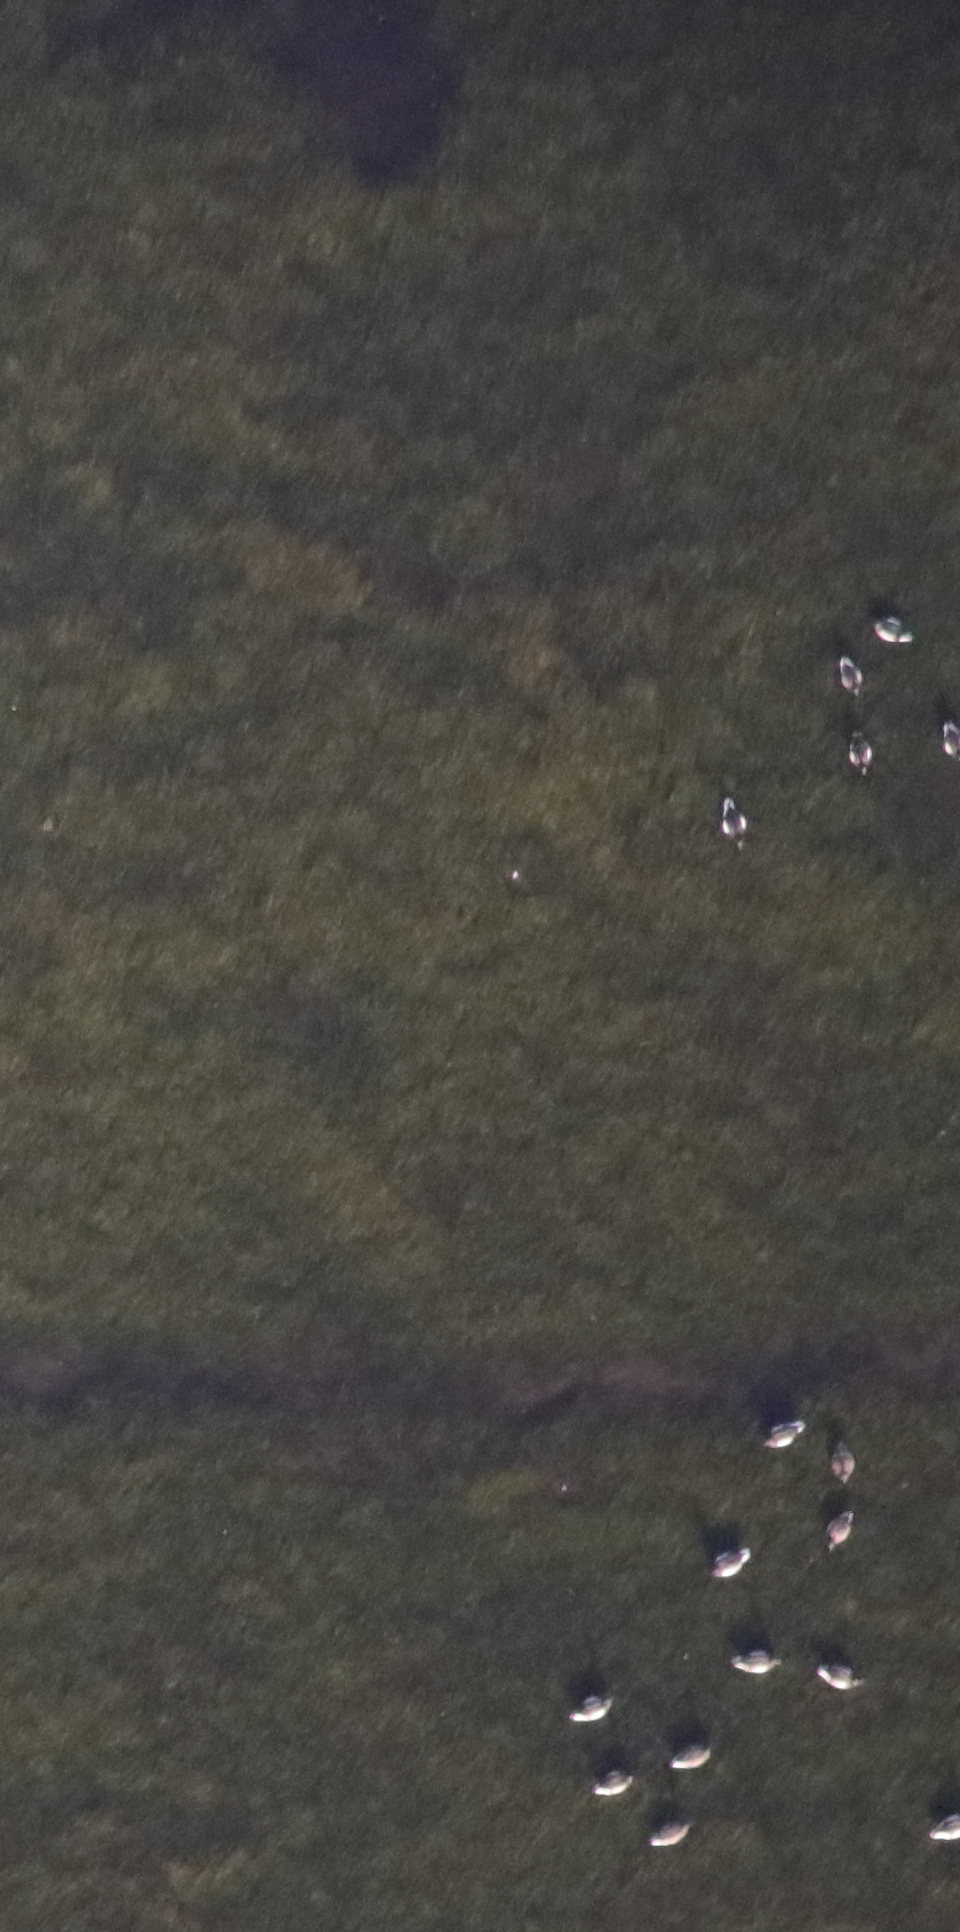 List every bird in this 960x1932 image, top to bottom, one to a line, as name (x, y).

brant (891, 629)
brant (850, 678)
brant (953, 742)
brant (860, 753)
brant (734, 824)
brant (779, 1431)
brant (842, 1461)
brant (843, 1531)
brant (729, 1565)
brant (758, 1661)
brant (839, 1675)
brant (593, 1708)
brant (691, 1758)
brant (613, 1781)
brant (950, 1828)
brant (672, 1834)